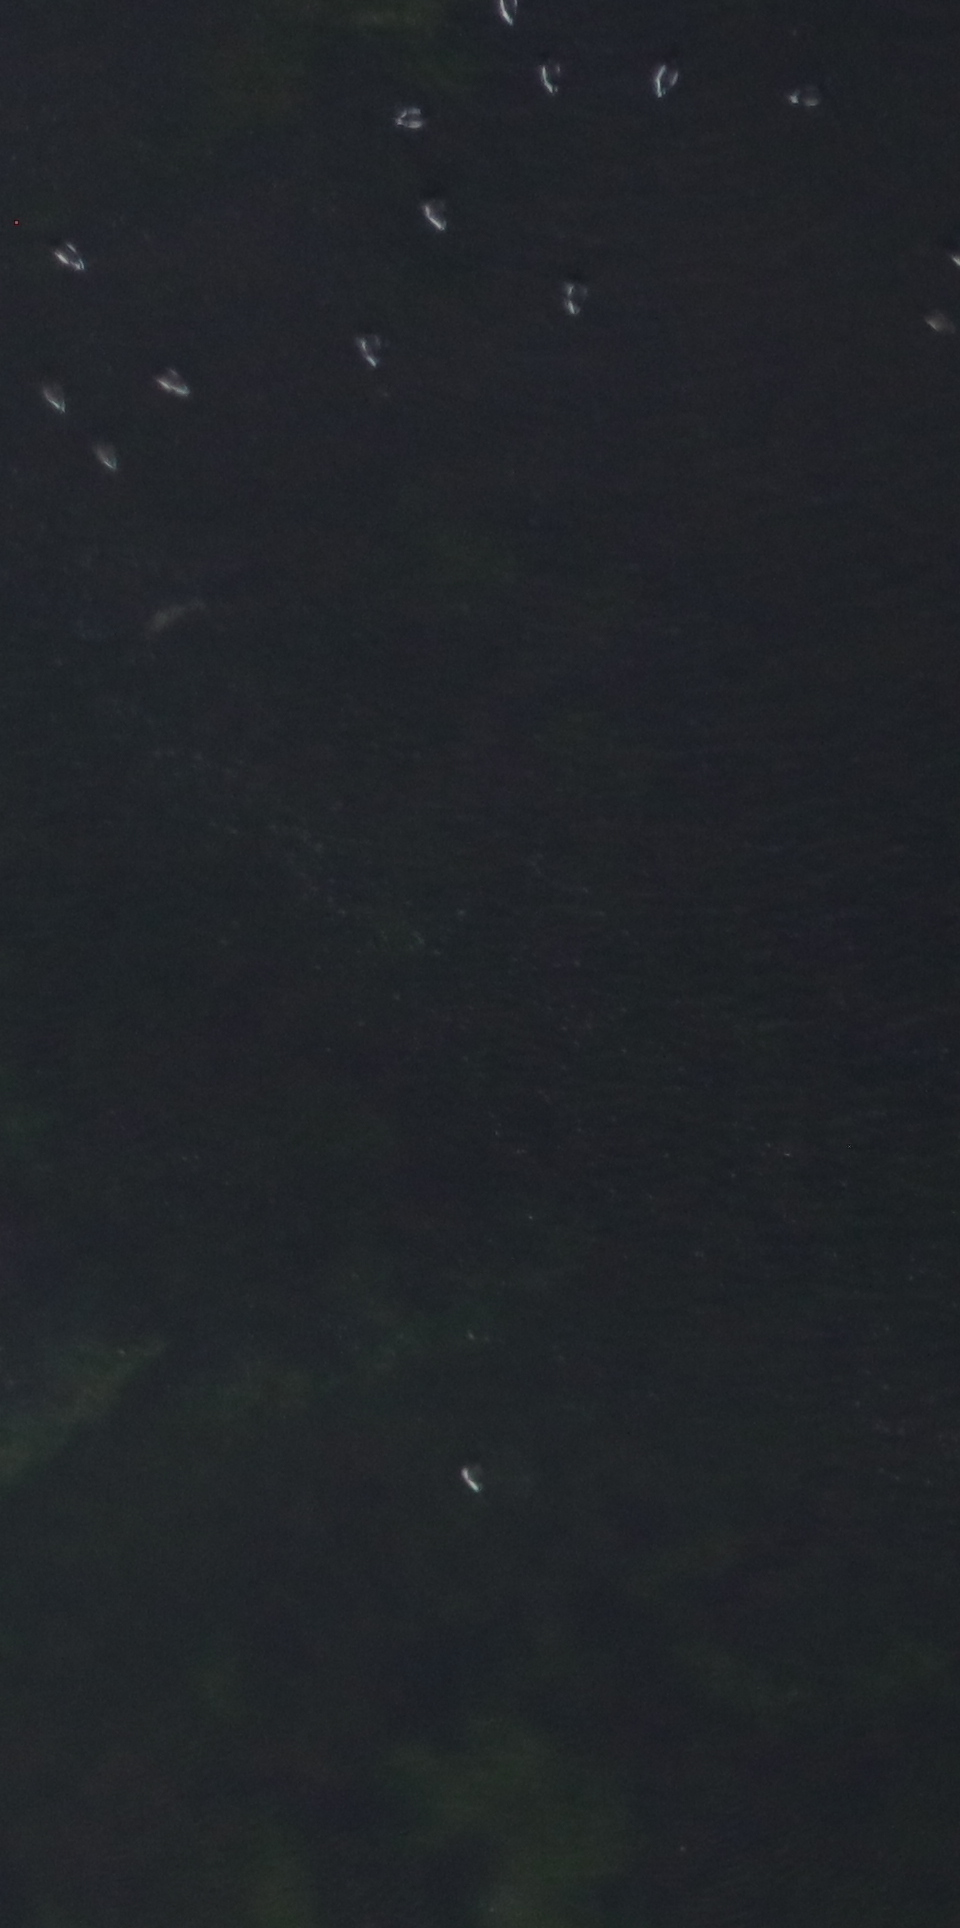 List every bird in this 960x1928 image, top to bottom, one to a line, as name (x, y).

brant (510, 9)
brant (549, 73)
brant (665, 74)
brant (815, 98)
brant (415, 118)
brant (435, 213)
brant (63, 249)
brant (582, 296)
brant (940, 321)
brant (372, 353)
brant (177, 383)
brant (60, 394)
brant (110, 447)
brant (474, 1475)